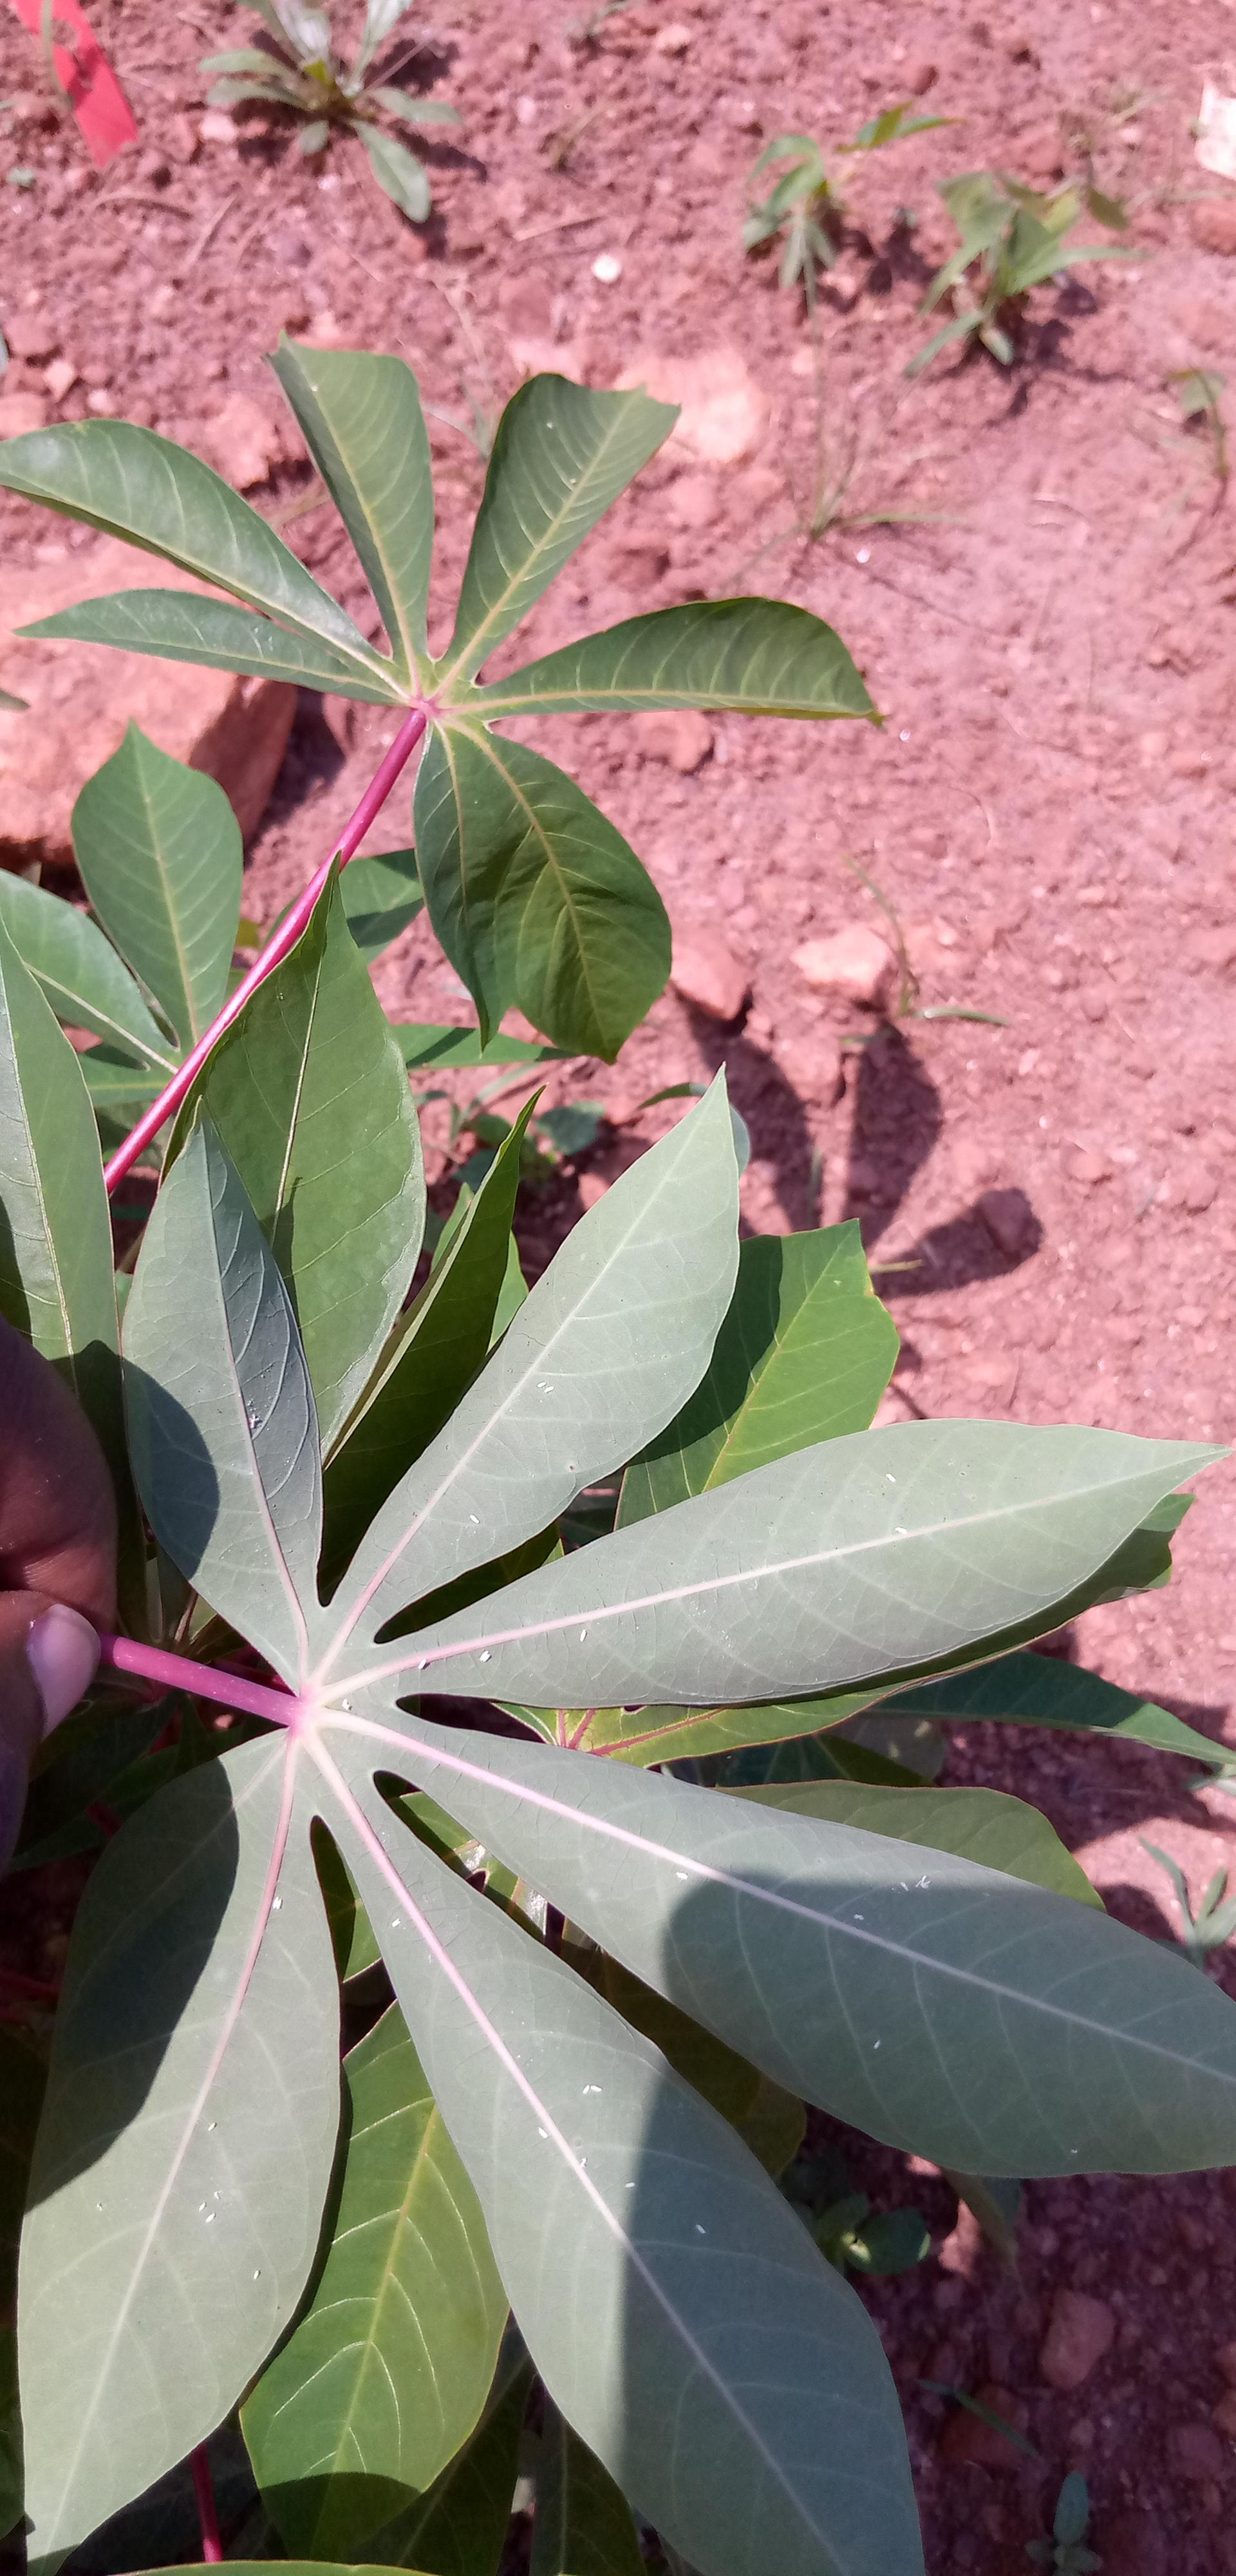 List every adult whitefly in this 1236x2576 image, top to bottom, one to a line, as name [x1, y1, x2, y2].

whitefly [566, 1237, 592, 1269]
whitefly [534, 1367, 561, 1406]
whitefly [240, 1405, 270, 1439]
whitefly [876, 1462, 902, 1495]
whitefly [462, 1503, 491, 1535]
whitefly [877, 1518, 917, 1548]
whitefly [574, 1620, 597, 1645]
whitefly [465, 1633, 506, 1674]
whitefly [407, 1651, 437, 1680]
whitefly [330, 1691, 363, 1724]
whitefly [908, 1862, 937, 1893]
whitefly [668, 1865, 695, 1889]
whitefly [892, 1870, 918, 1906]
whitefly [262, 1888, 285, 1917]
whitefly [844, 1900, 874, 1932]
whitefly [381, 1906, 406, 1938]
whitefly [866, 2024, 886, 2058]
whitefly [573, 2070, 610, 2110]
whitefly [198, 2108, 228, 2140]
whitefly [525, 2117, 556, 2143]
whitefly [568, 2147, 595, 2176]
whitefly [618, 2166, 651, 2206]
whitefly [210, 2175, 239, 2206]
whitefly [184, 2181, 233, 2233]
whitefly [87, 2192, 113, 2219]
whitefly [200, 2210, 233, 2233]
whitefly [689, 2214, 711, 2243]
whitefly [245, 2262, 265, 2289]